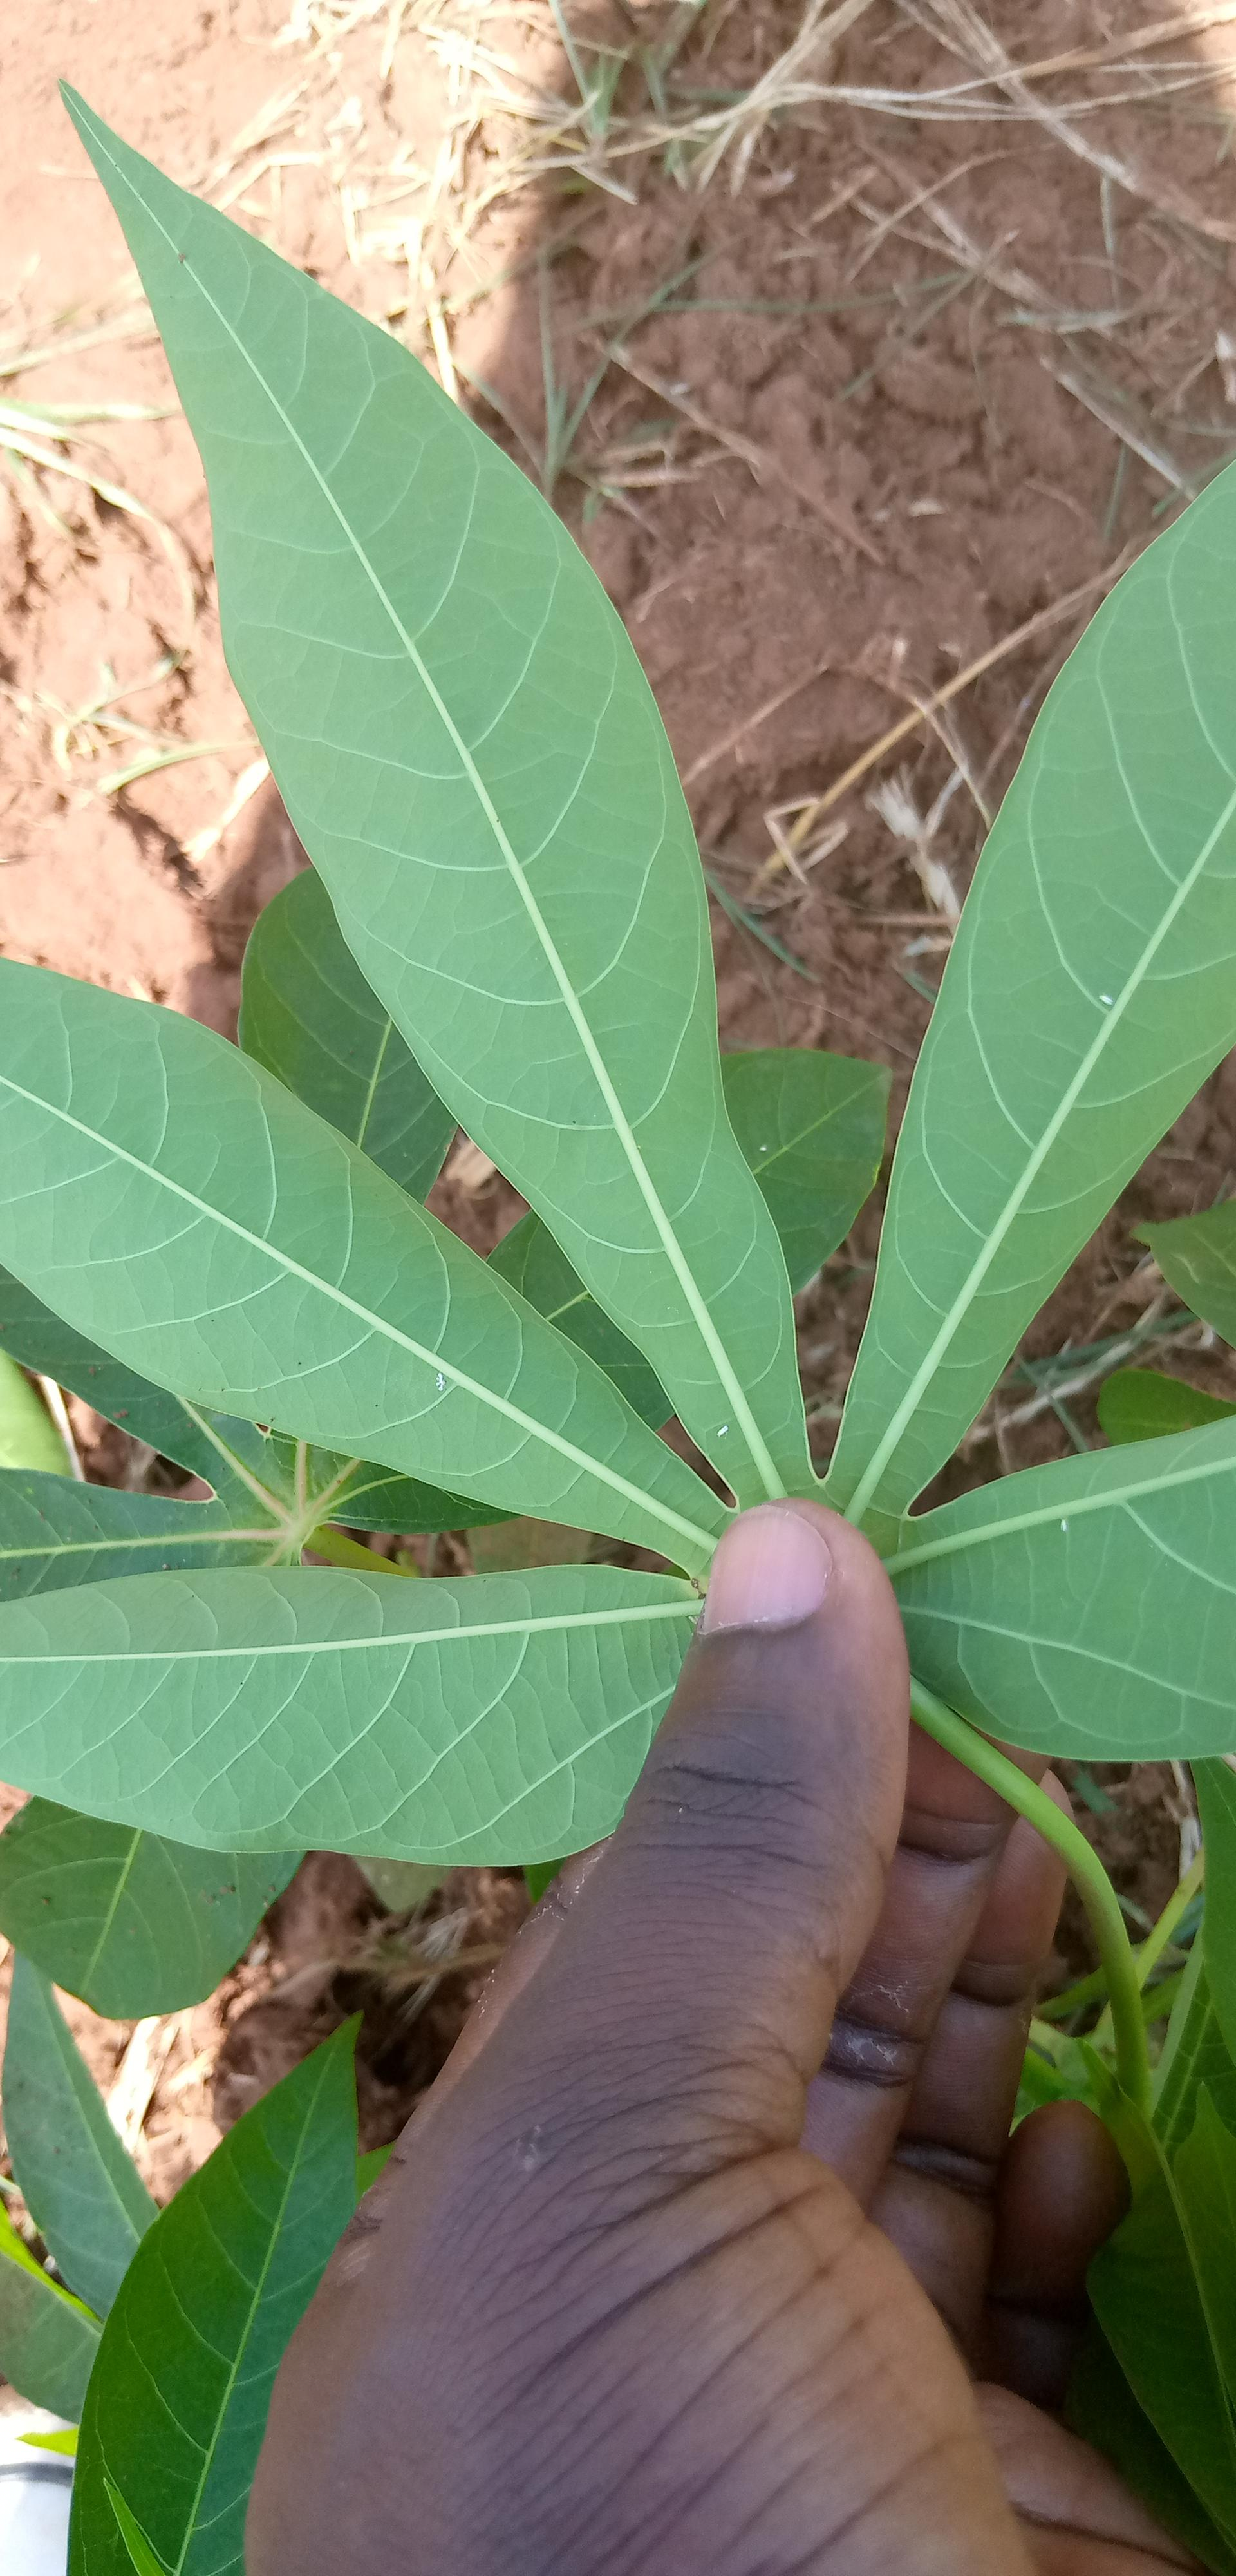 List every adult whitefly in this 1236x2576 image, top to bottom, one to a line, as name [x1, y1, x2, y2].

whitefly [1096, 994, 1113, 1007]
whitefly [758, 1145, 769, 1153]
whitefly [433, 1370, 451, 1393]
whitefly [715, 1424, 729, 1438]
whitefly [1057, 1517, 1067, 1532]